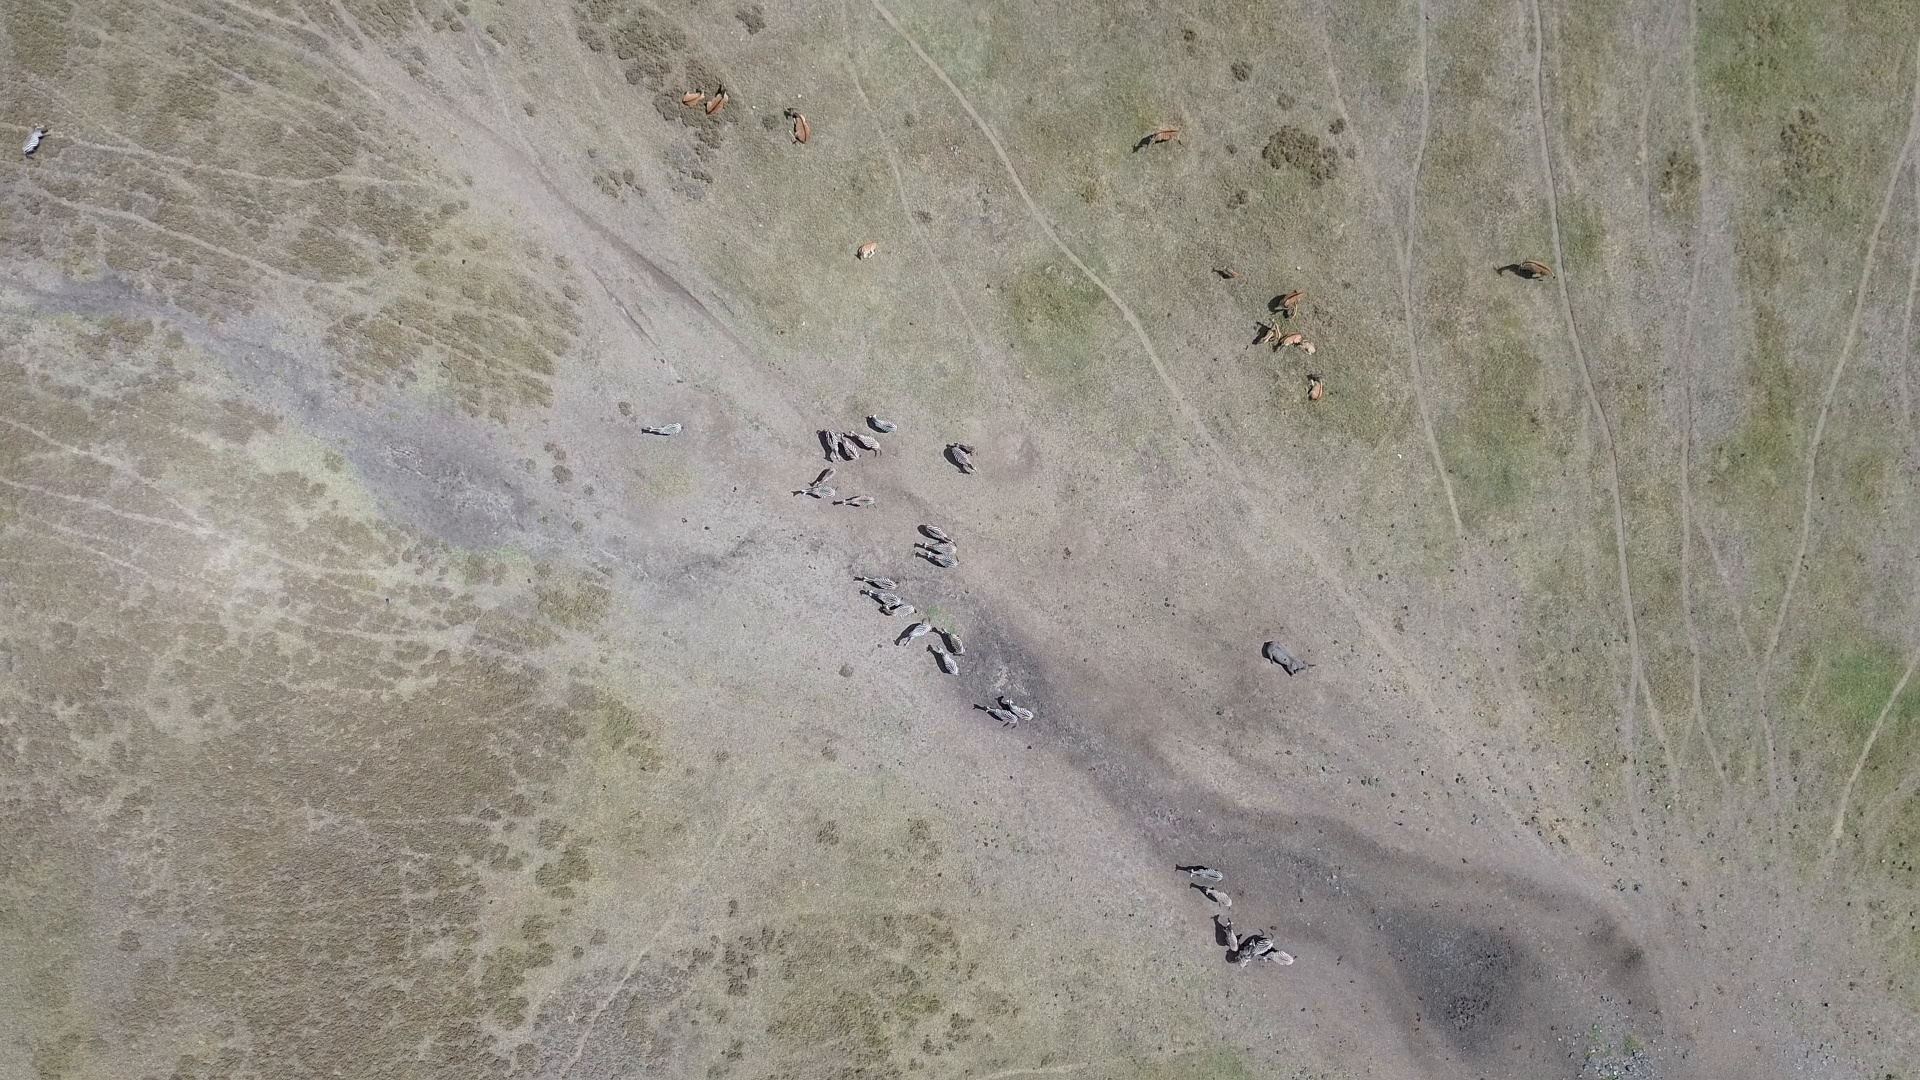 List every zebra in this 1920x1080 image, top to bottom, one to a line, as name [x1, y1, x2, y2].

zebra [23, 124, 45, 156]
zebra [870, 415, 895, 433]
zebra [647, 421, 685, 437]
zebra [846, 427, 881, 450]
zebra [824, 429, 841, 455]
zebra [837, 435, 860, 461]
zebra [950, 445, 975, 470]
zebra [811, 465, 833, 490]
zebra [802, 484, 834, 498]
zebra [846, 494, 876, 507]
zebra [924, 522, 954, 544]
zebra [925, 543, 959, 554]
zebra [924, 550, 959, 568]
zebra [866, 576, 895, 588]
zebra [869, 589, 902, 605]
zebra [885, 602, 916, 619]
zebra [903, 624, 931, 647]
zebra [941, 626, 966, 655]
zebra [935, 646, 961, 676]
zebra [978, 707, 1012, 725]
zebra [1186, 868, 1221, 881]
zebra [1204, 887, 1233, 907]
zebra [1221, 921, 1238, 953]
zebra [1234, 940, 1274, 967]
zebra [1253, 950, 1291, 968]